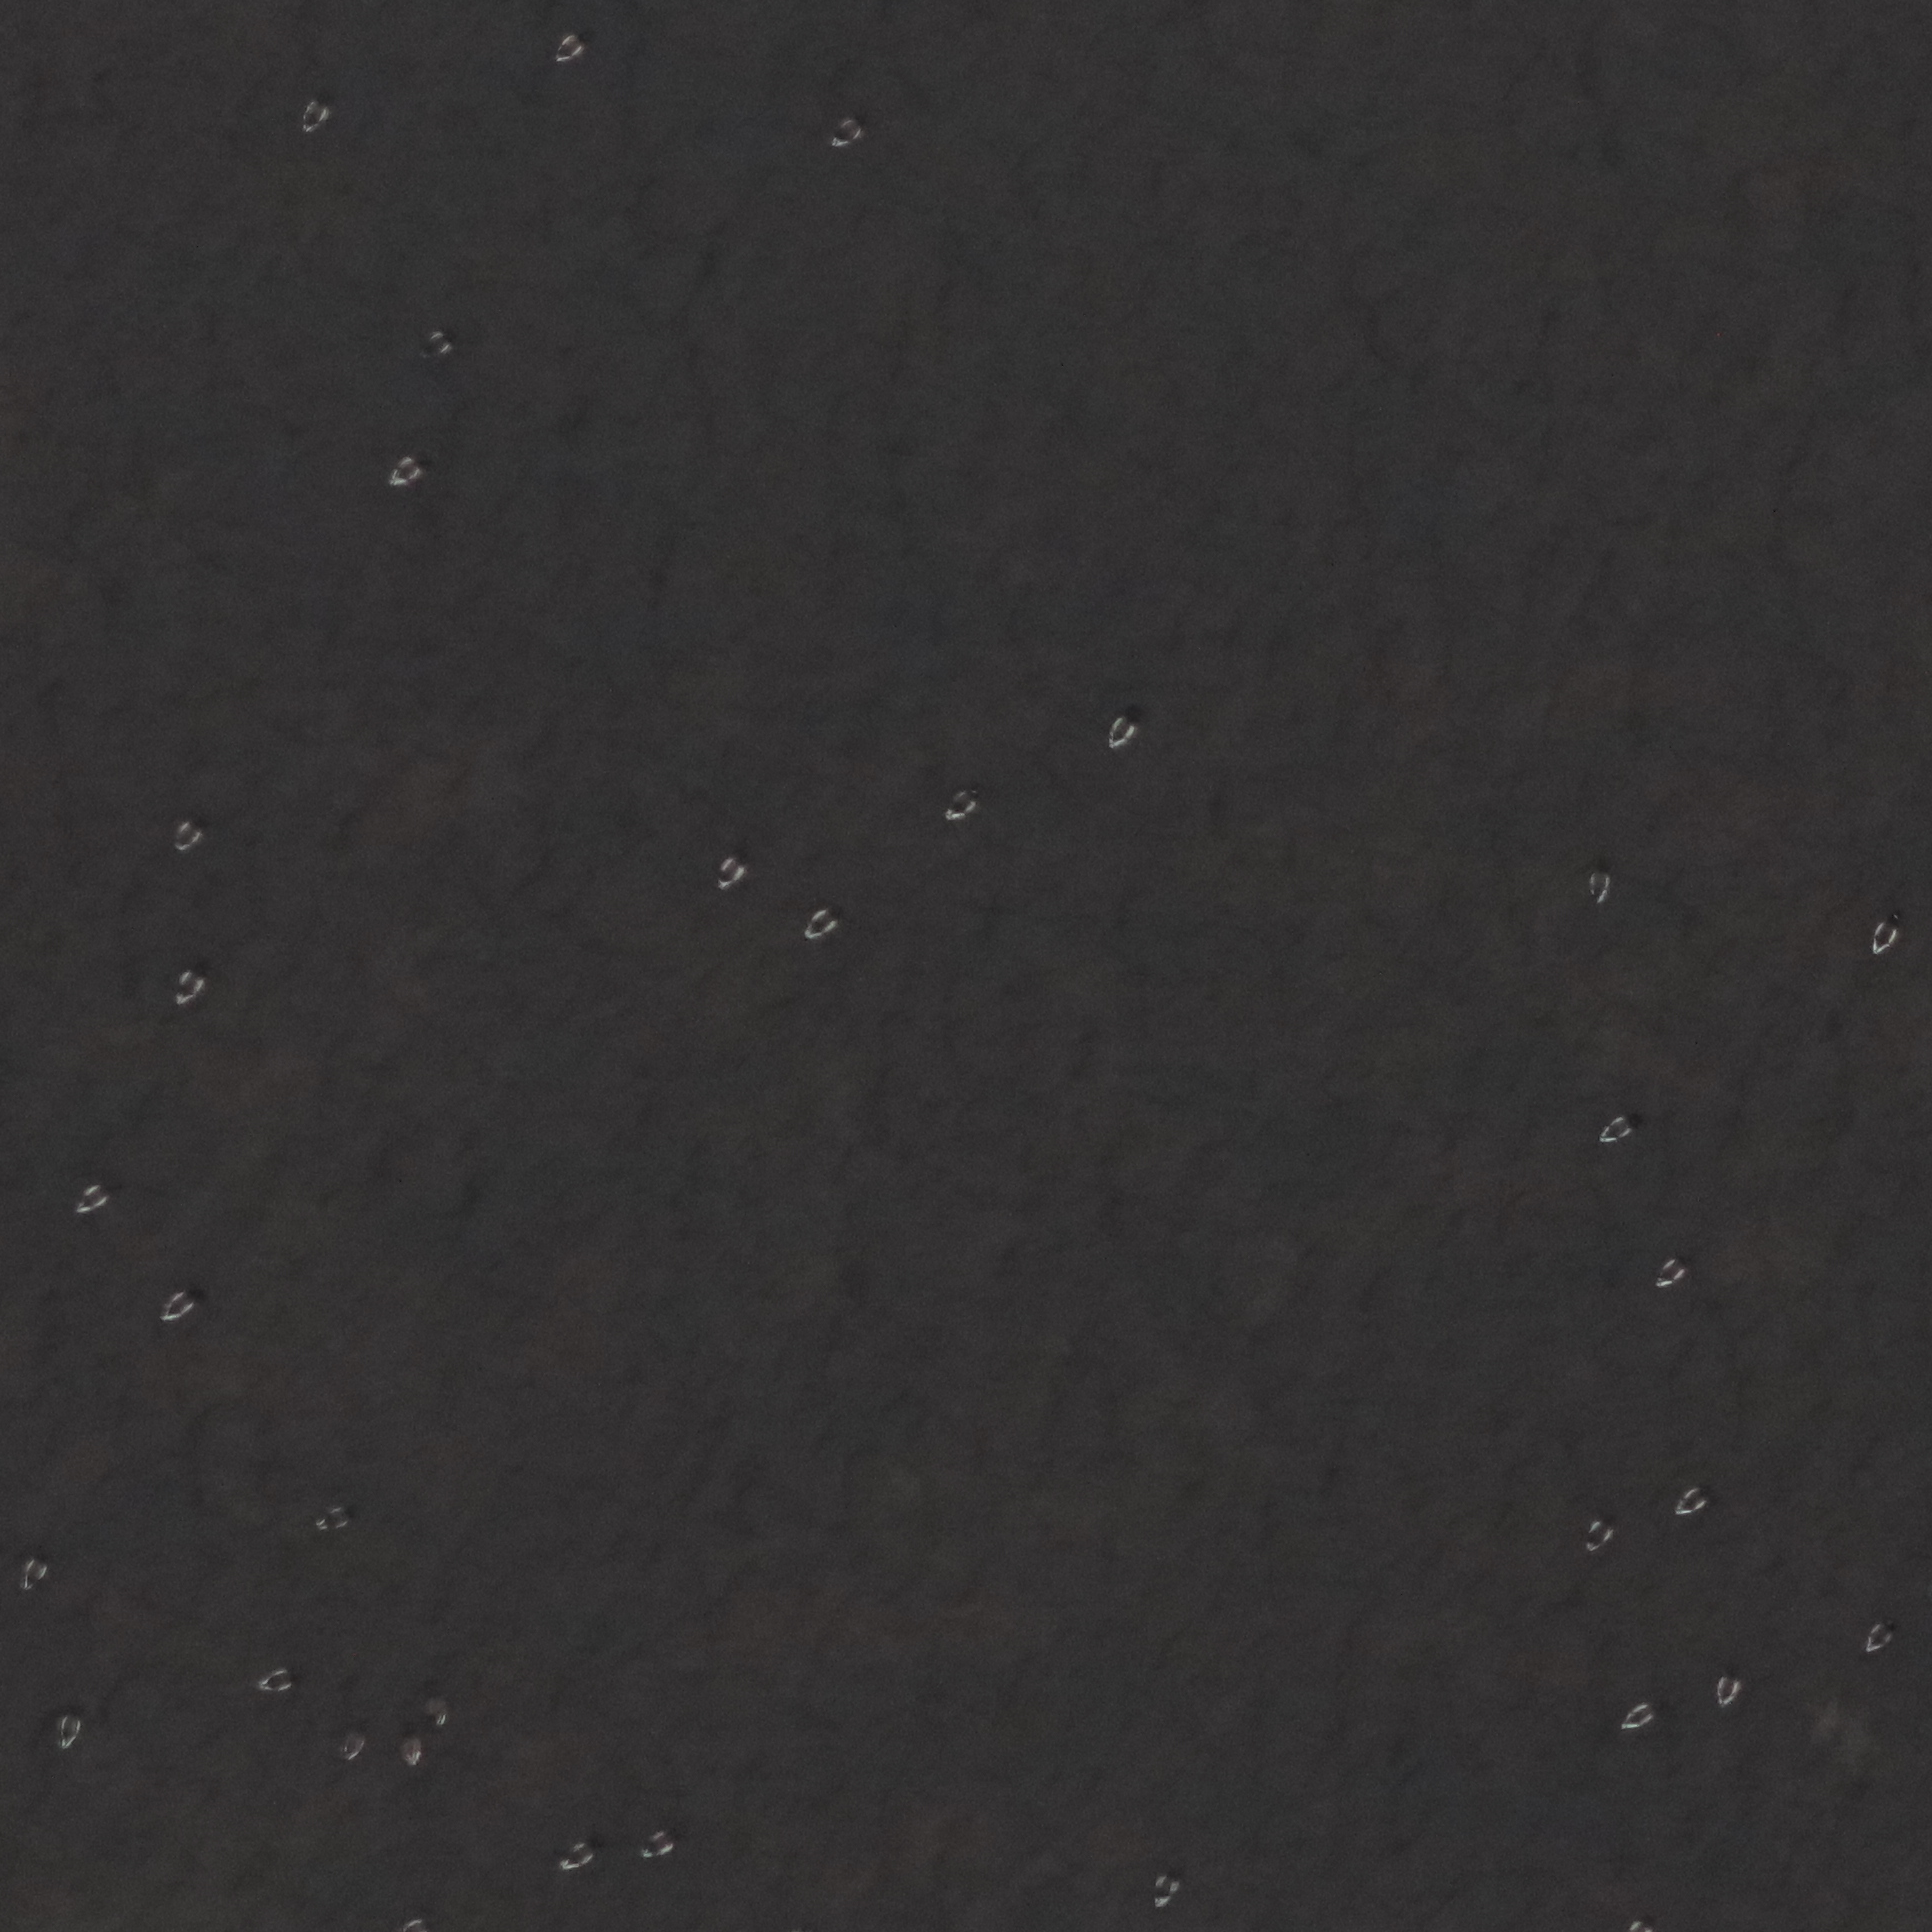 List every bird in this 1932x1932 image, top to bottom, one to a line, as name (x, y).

brant (572, 48)
brant (316, 115)
brant (848, 133)
brant (440, 343)
brant (410, 471)
brant (1122, 730)
brant (964, 805)
brant (187, 835)
brant (732, 872)
brant (1600, 883)
brant (823, 924)
brant (1883, 935)
brant (192, 987)
brant (1619, 1128)
brant (93, 1197)
brant (1673, 1270)
brant (180, 1305)
brant (1692, 1500)
brant (337, 1519)
brant (1599, 1533)
brant (34, 1571)
brant (1880, 1635)
brant (281, 1681)
brant (1728, 1687)
brant (438, 1707)
brant (1639, 1710)
brant (69, 1727)
brant (355, 1743)
brant (412, 1750)
brant (660, 1841)
brant (580, 1855)
brant (1167, 1887)
brant (414, 1929)